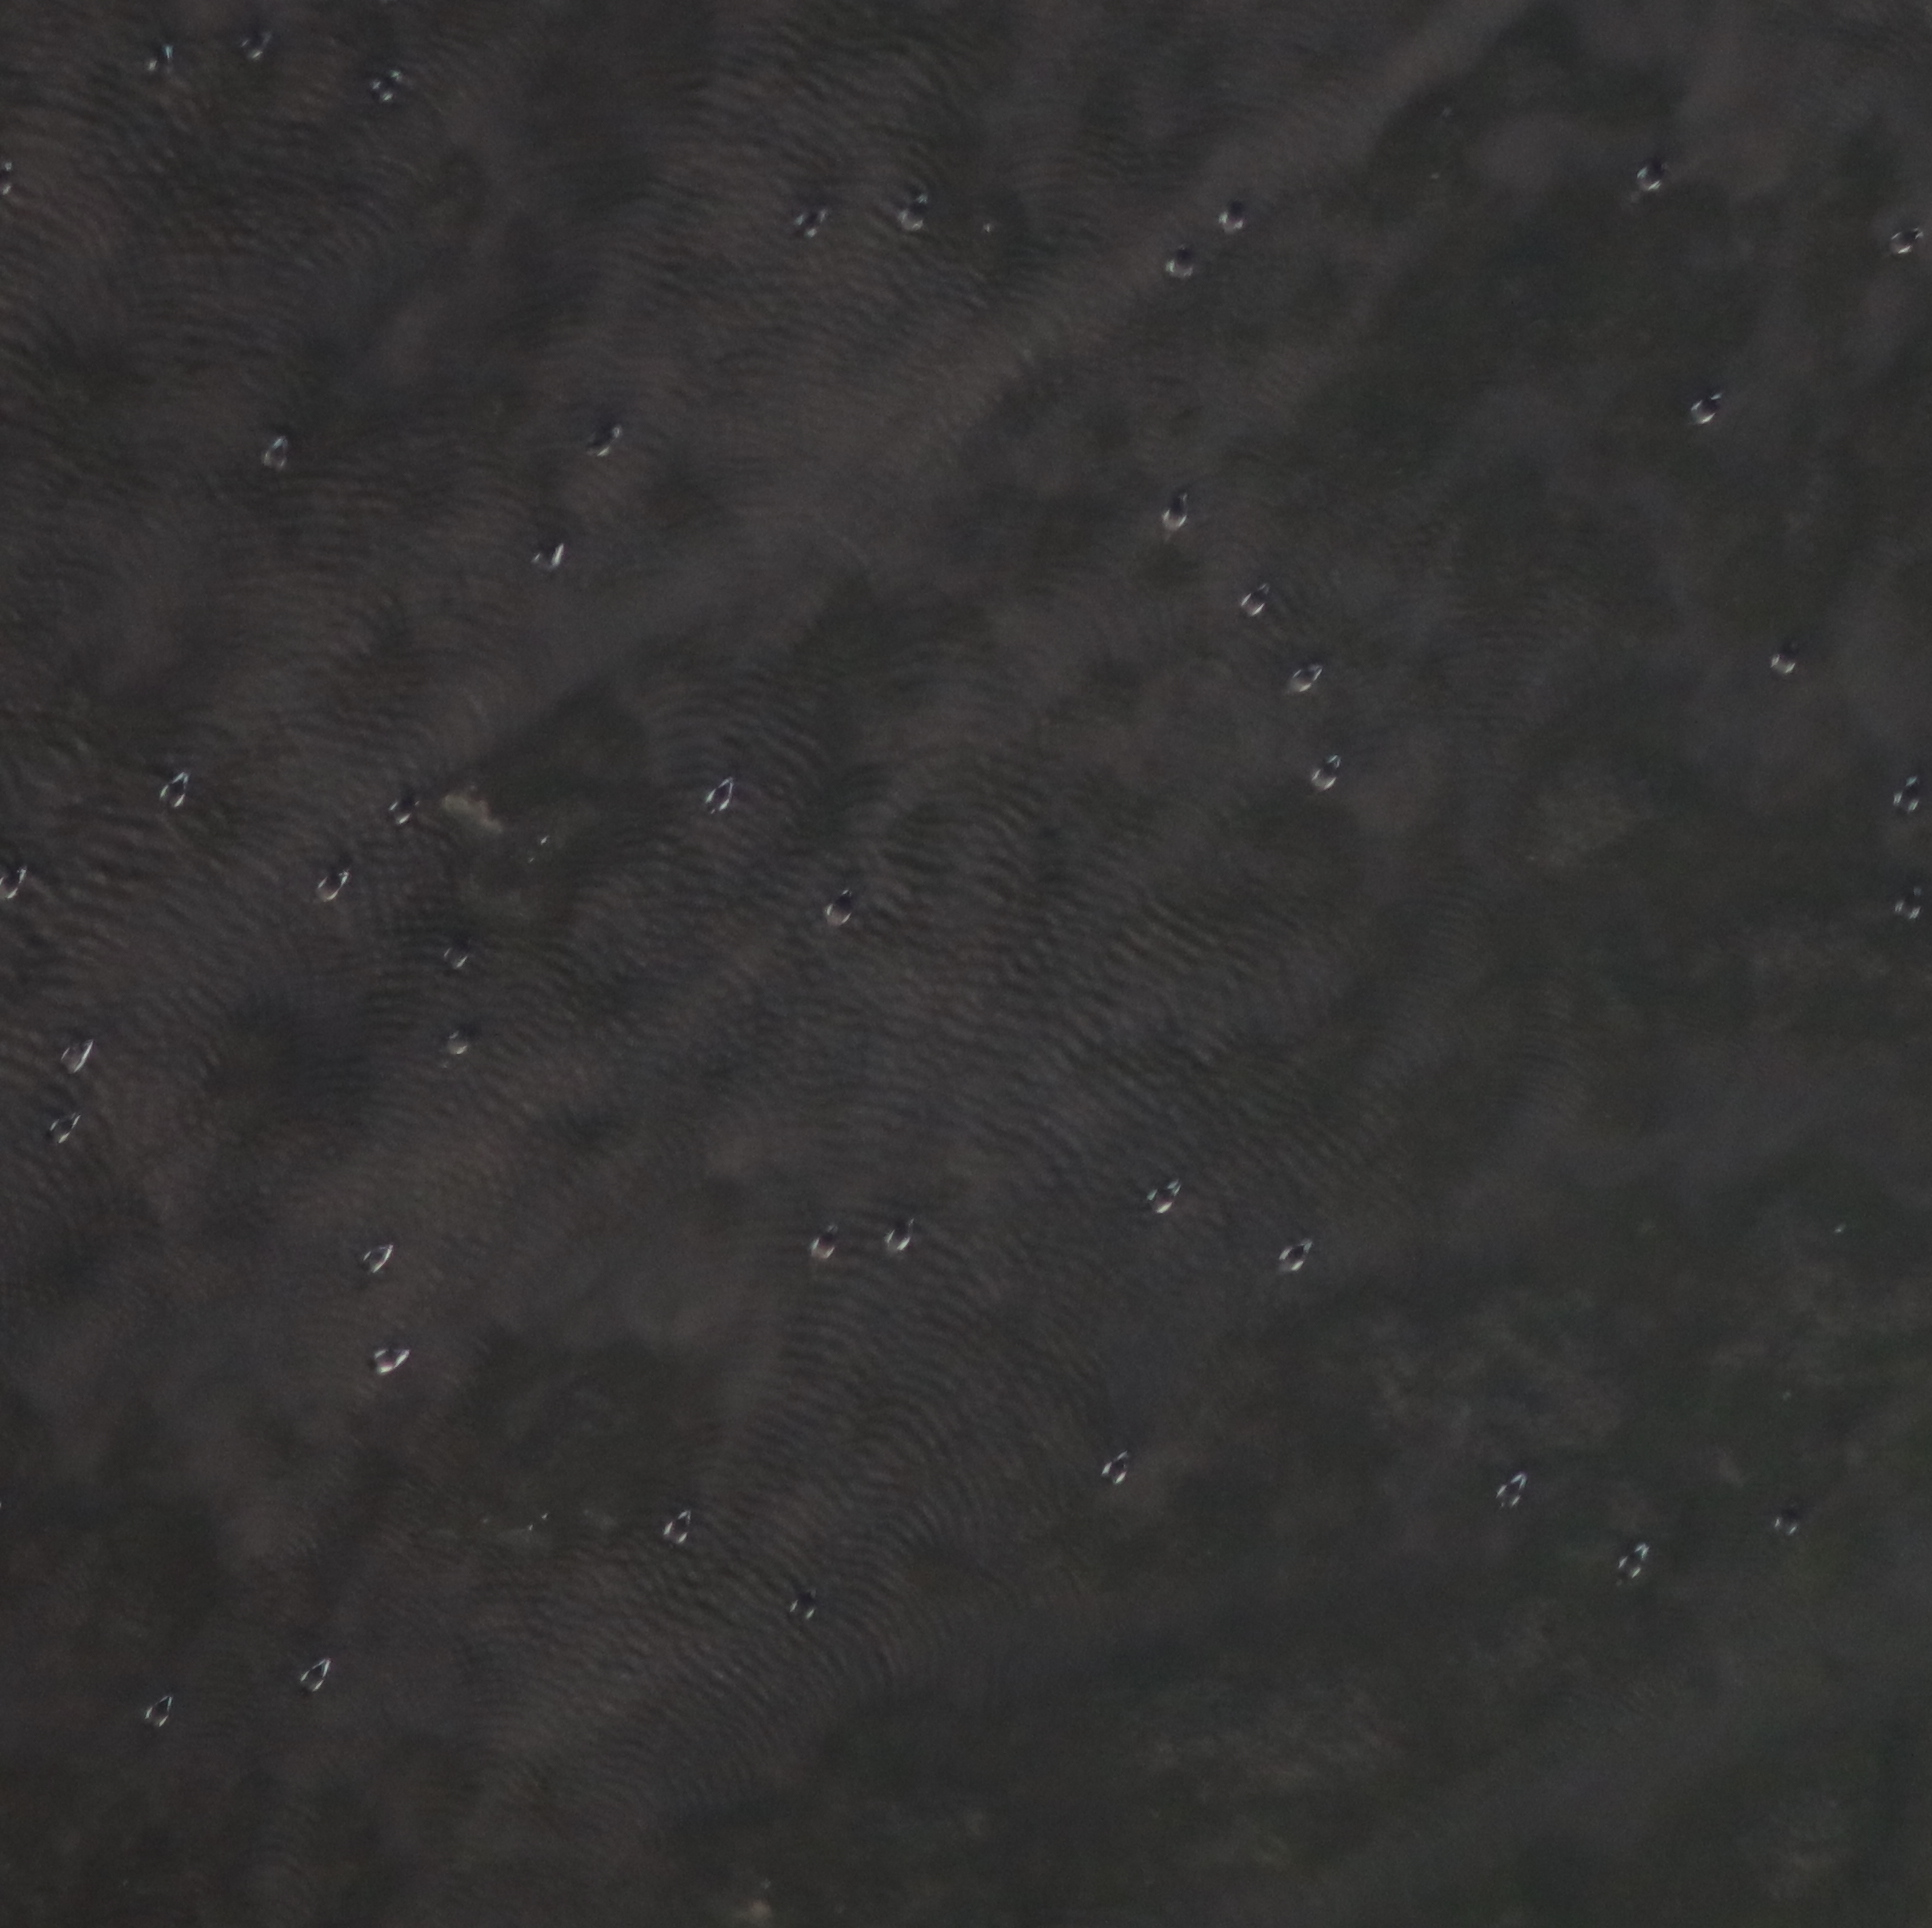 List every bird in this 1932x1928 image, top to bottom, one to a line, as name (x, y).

brant (252, 39)
brant (161, 62)
brant (392, 79)
brant (1650, 179)
brant (1235, 216)
brant (912, 217)
brant (810, 232)
brant (1904, 243)
brant (1180, 258)
brant (1703, 412)
brant (603, 440)
brant (276, 455)
brant (1181, 511)
brant (542, 559)
brant (1253, 602)
brant (1785, 661)
brant (1302, 680)
brant (1323, 775)
brant (173, 792)
brant (1908, 792)
brant (720, 797)
brant (403, 811)
brant (11, 879)
brant (331, 888)
brant (1916, 905)
brant (840, 913)
brant (447, 954)
brant (456, 1042)
brant (75, 1058)
brant (62, 1128)
brant (1162, 1196)
brant (899, 1236)
brant (825, 1247)
brant (1295, 1253)
brant (376, 1260)
brant (388, 1361)
brant (1116, 1470)
brant (1511, 1494)
brant (1786, 1526)
brant (678, 1530)
brant (1630, 1564)
brant (802, 1610)
brant (314, 1678)
brant (163, 1709)